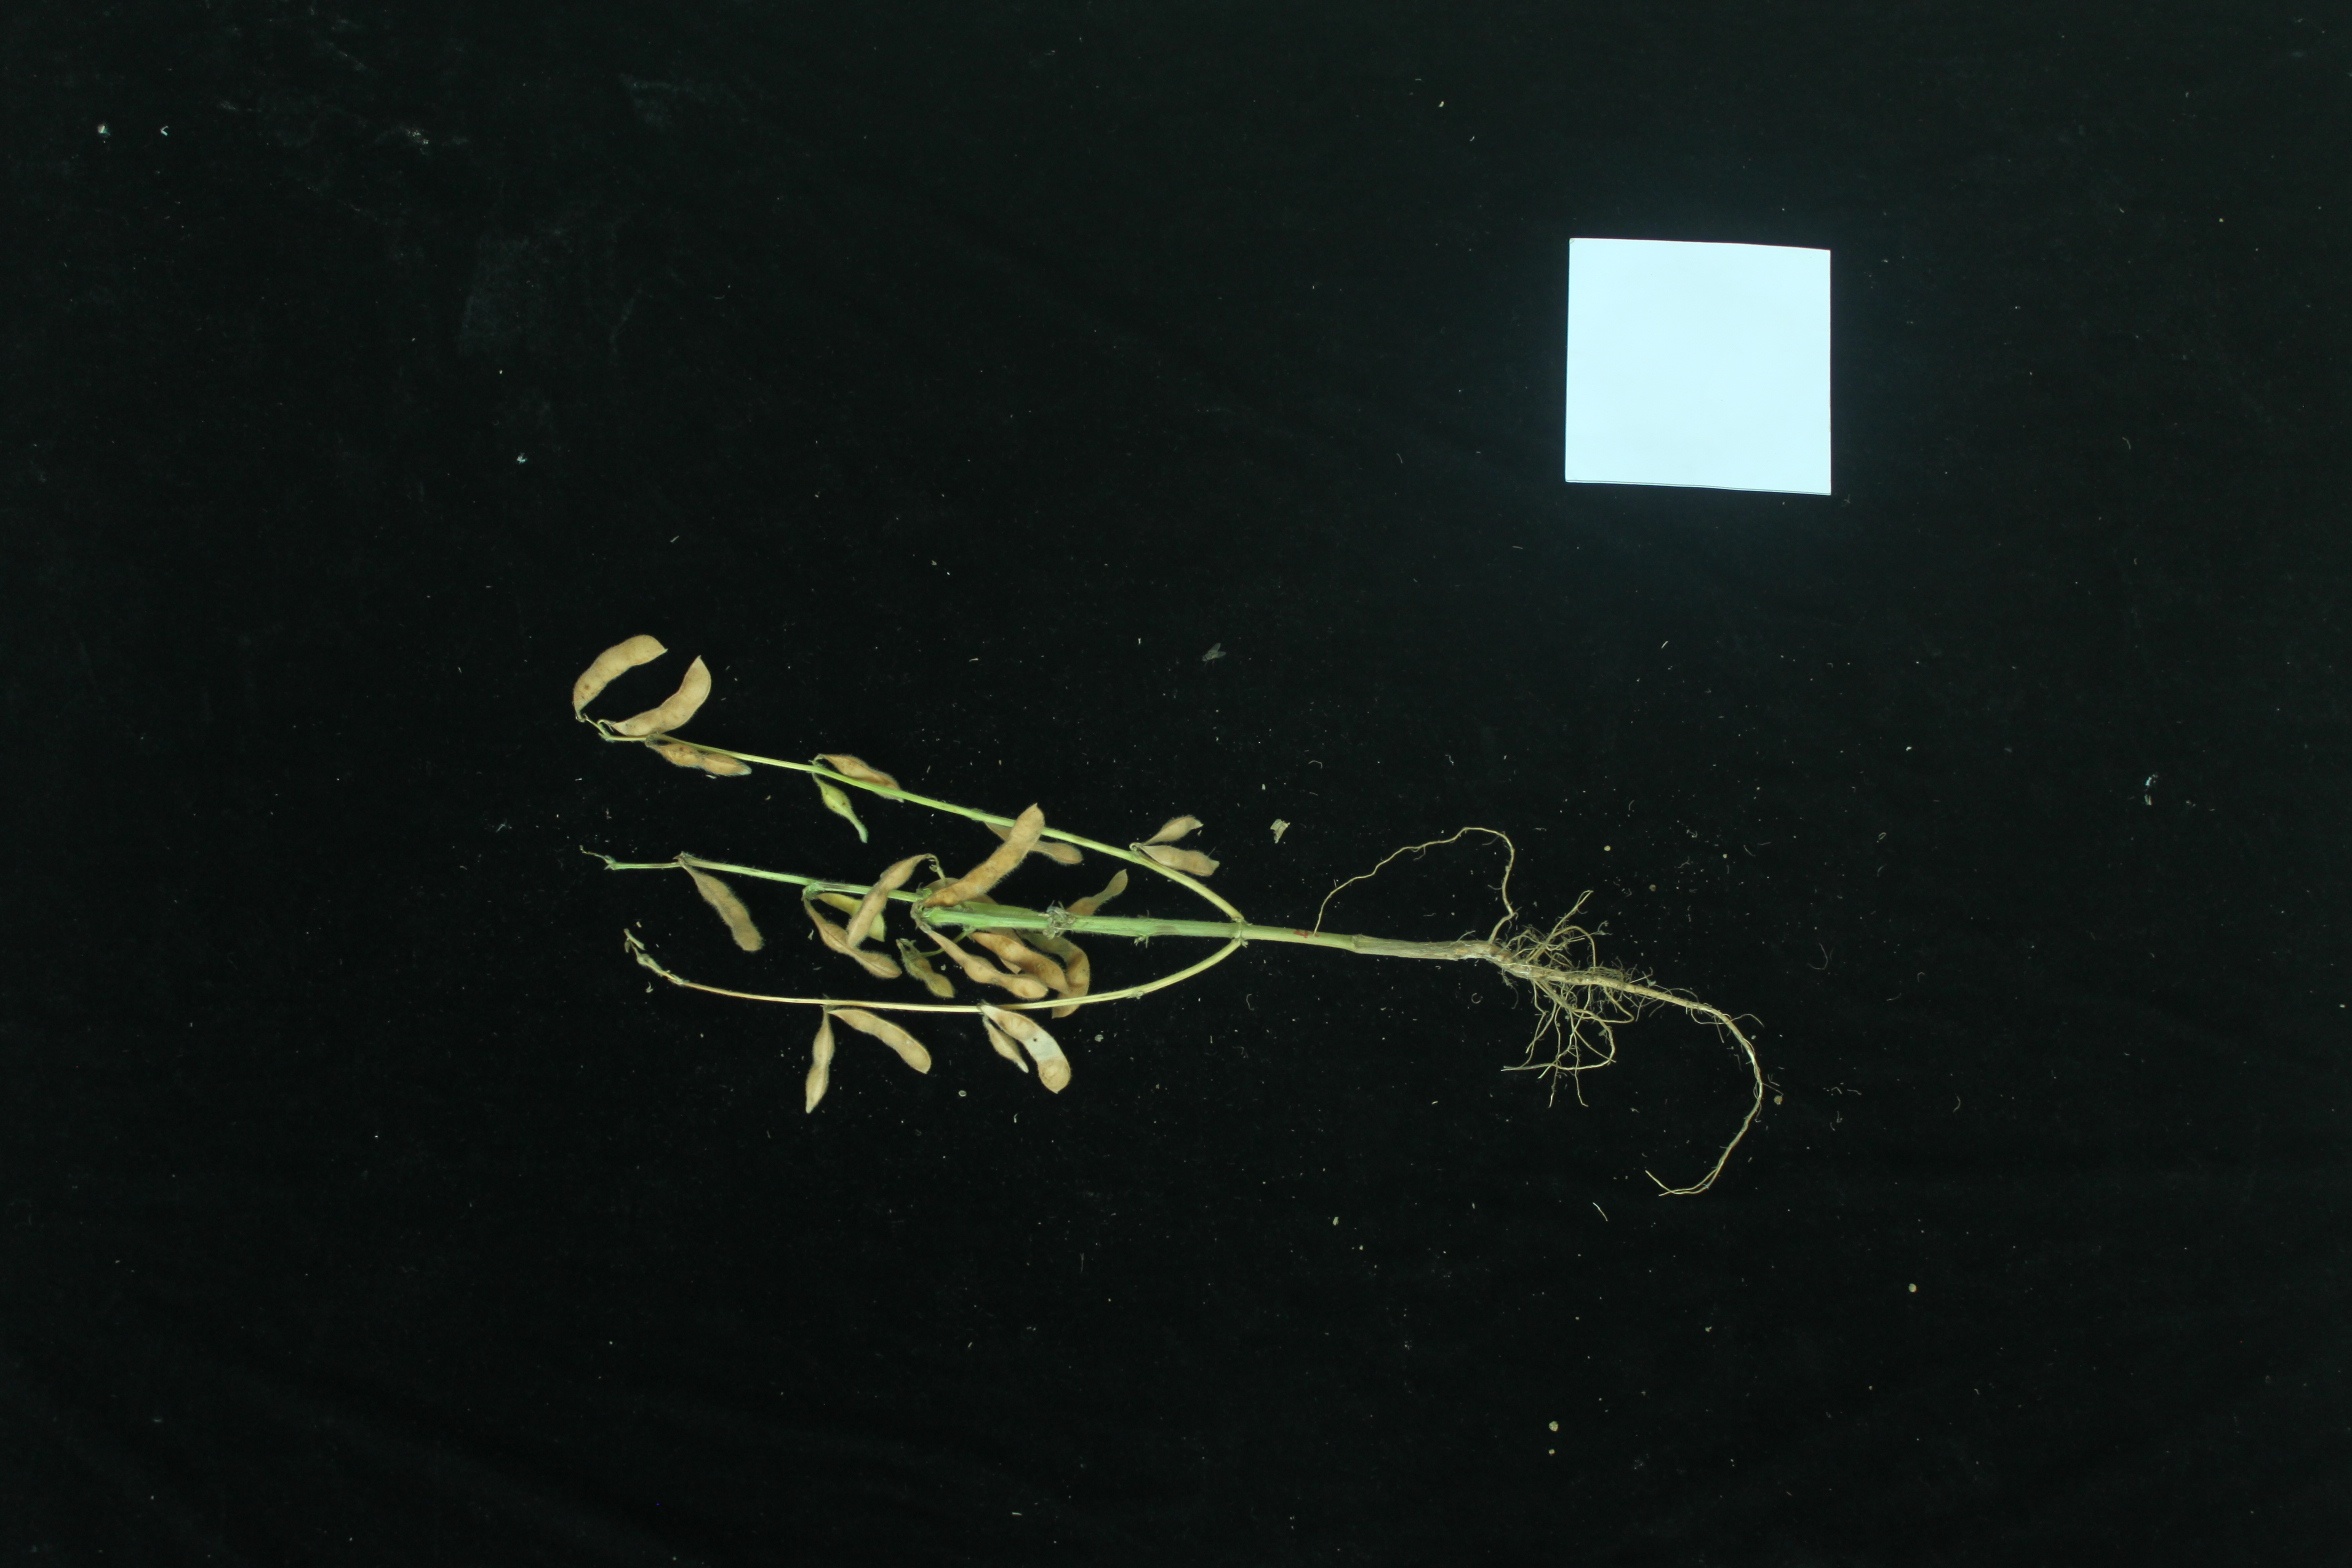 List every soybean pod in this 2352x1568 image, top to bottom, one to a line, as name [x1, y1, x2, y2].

soybean pod [573, 638, 664, 716]
soybean pod [601, 658, 710, 734]
soybean pod [649, 744, 750, 777]
soybean pod [819, 757, 897, 789]
soybean pod [815, 776, 866, 843]
soybean pod [912, 805, 1043, 911]
soybean pod [1147, 819, 1202, 844]
soybean pod [986, 826, 1081, 862]
soybean pod [1136, 845, 1216, 877]
soybean pod [847, 857, 921, 946]
soybean pod [681, 862, 761, 952]
soybean pod [1061, 872, 1125, 916]
soybean pod [814, 895, 884, 942]
soybean pod [804, 898, 899, 978]
soybean pod [921, 929, 1047, 1000]
soybean pod [967, 932, 1067, 994]
soybean pod [1020, 934, 1086, 1019]
soybean pod [902, 951, 951, 997]
soybean pod [983, 1004, 1071, 1094]
soybean pod [826, 1011, 929, 1075]
soybean pod [805, 1016, 832, 1113]
soybean pod [981, 1016, 1028, 1074]